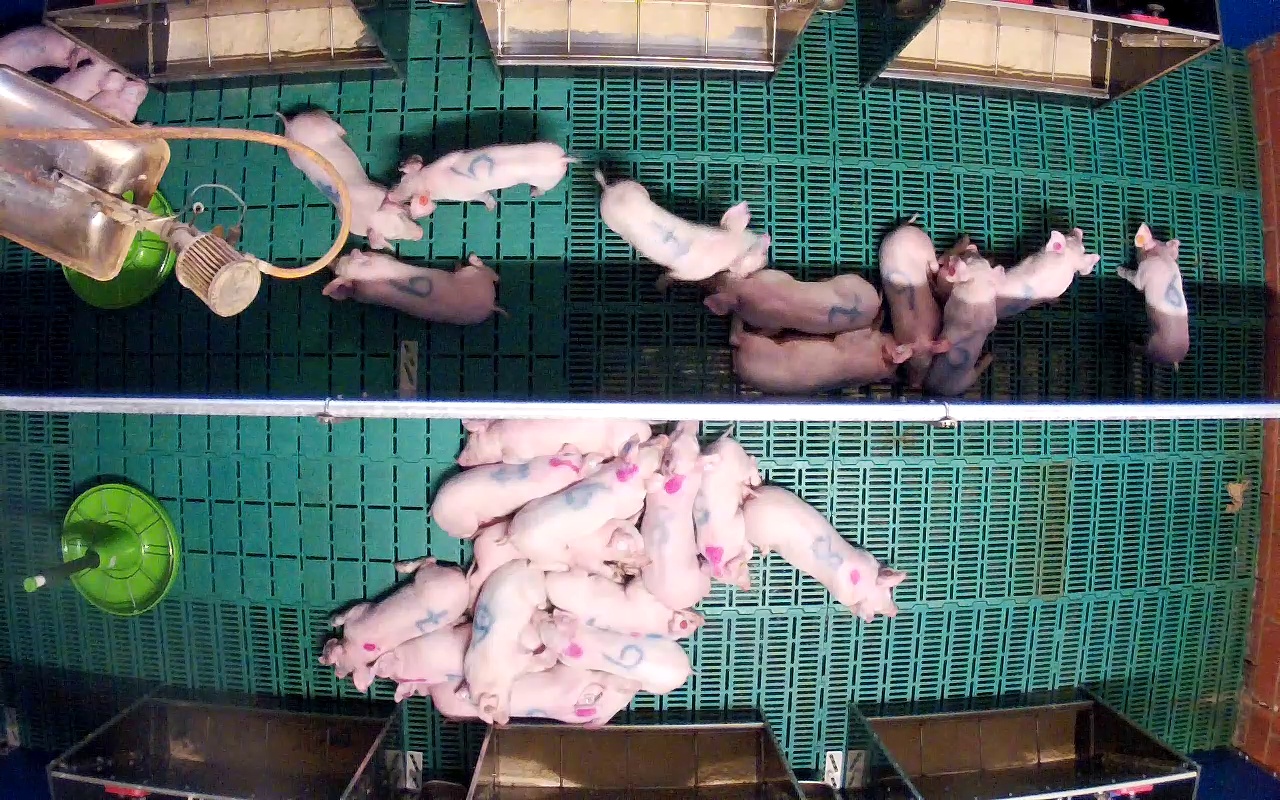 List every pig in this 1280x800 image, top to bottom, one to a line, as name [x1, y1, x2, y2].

pig [0, 24, 89, 77]
pig [51, 50, 118, 102]
pig [86, 71, 150, 123]
pig [273, 107, 424, 251]
pig [387, 139, 584, 221]
pig [593, 161, 770, 292]
pig [878, 209, 953, 389]
pig [1116, 220, 1196, 377]
pig [935, 227, 1102, 321]
pig [320, 230, 511, 329]
pig [924, 244, 1007, 400]
pig [705, 267, 888, 334]
pig [725, 309, 915, 391]
pig [453, 420, 655, 469]
pig [642, 421, 719, 612]
pig [693, 424, 765, 593]
pig [499, 432, 674, 555]
pig [428, 443, 605, 539]
pig [737, 479, 904, 626]
pig [465, 510, 655, 620]
pig [315, 556, 475, 697]
pig [452, 560, 554, 726]
pig [543, 567, 707, 641]
pig [528, 608, 700, 695]
pig [374, 618, 474, 705]
pig [431, 662, 645, 730]